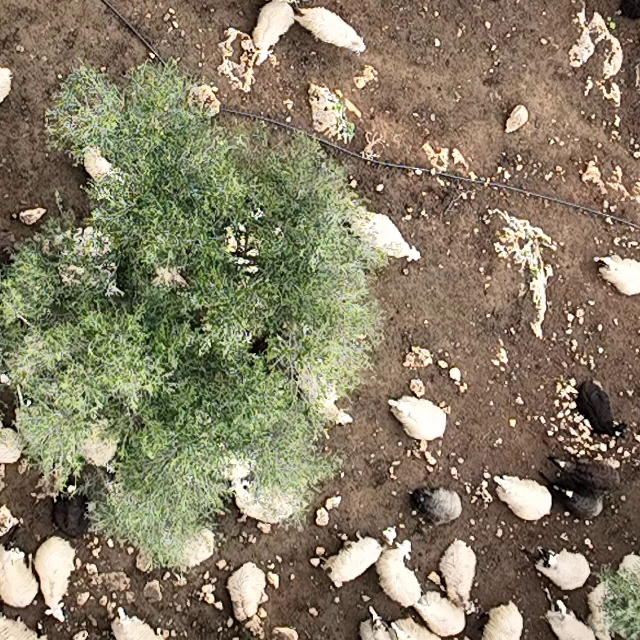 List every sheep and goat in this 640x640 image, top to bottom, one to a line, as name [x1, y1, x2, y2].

sheep [221, 0, 294, 4]
sheep [253, 0, 294, 64]
sheep [619, 0, 639, 15]
sheep [297, 8, 366, 51]
sheep [0, 67, 12, 129]
sheep [84, 142, 112, 182]
sheep [347, 209, 422, 256]
sheep [0, 224, 16, 278]
sheep [594, 251, 639, 295]
sheep [56, 258, 123, 297]
sheep [0, 309, 11, 386]
sheep [300, 358, 353, 423]
sheep [575, 378, 625, 440]
sheep [387, 393, 447, 440]
sheep [0, 406, 27, 463]
sheep [70, 419, 119, 464]
sheep [208, 446, 258, 478]
sheep [548, 455, 621, 489]
sheep [488, 474, 552, 520]
sheep [53, 475, 88, 535]
sheep [229, 480, 299, 521]
sheep [412, 482, 463, 519]
sheep [554, 485, 602, 521]
sheep [324, 525, 394, 583]
sheep [0, 529, 39, 609]
sheep [35, 537, 80, 622]
sheep [379, 538, 425, 608]
sheep [438, 538, 477, 612]
sheep [521, 543, 592, 591]
sheep [618, 550, 639, 588]
sheep [228, 561, 265, 623]
sheep [587, 577, 622, 609]
sheep [418, 590, 466, 635]
sheep [546, 597, 594, 637]
sheep [0, 599, 36, 639]
sheep [482, 602, 525, 638]
sheep [357, 606, 390, 636]
sheep [108, 608, 159, 635]
sheep [587, 611, 620, 636]
sheep [387, 615, 436, 637]